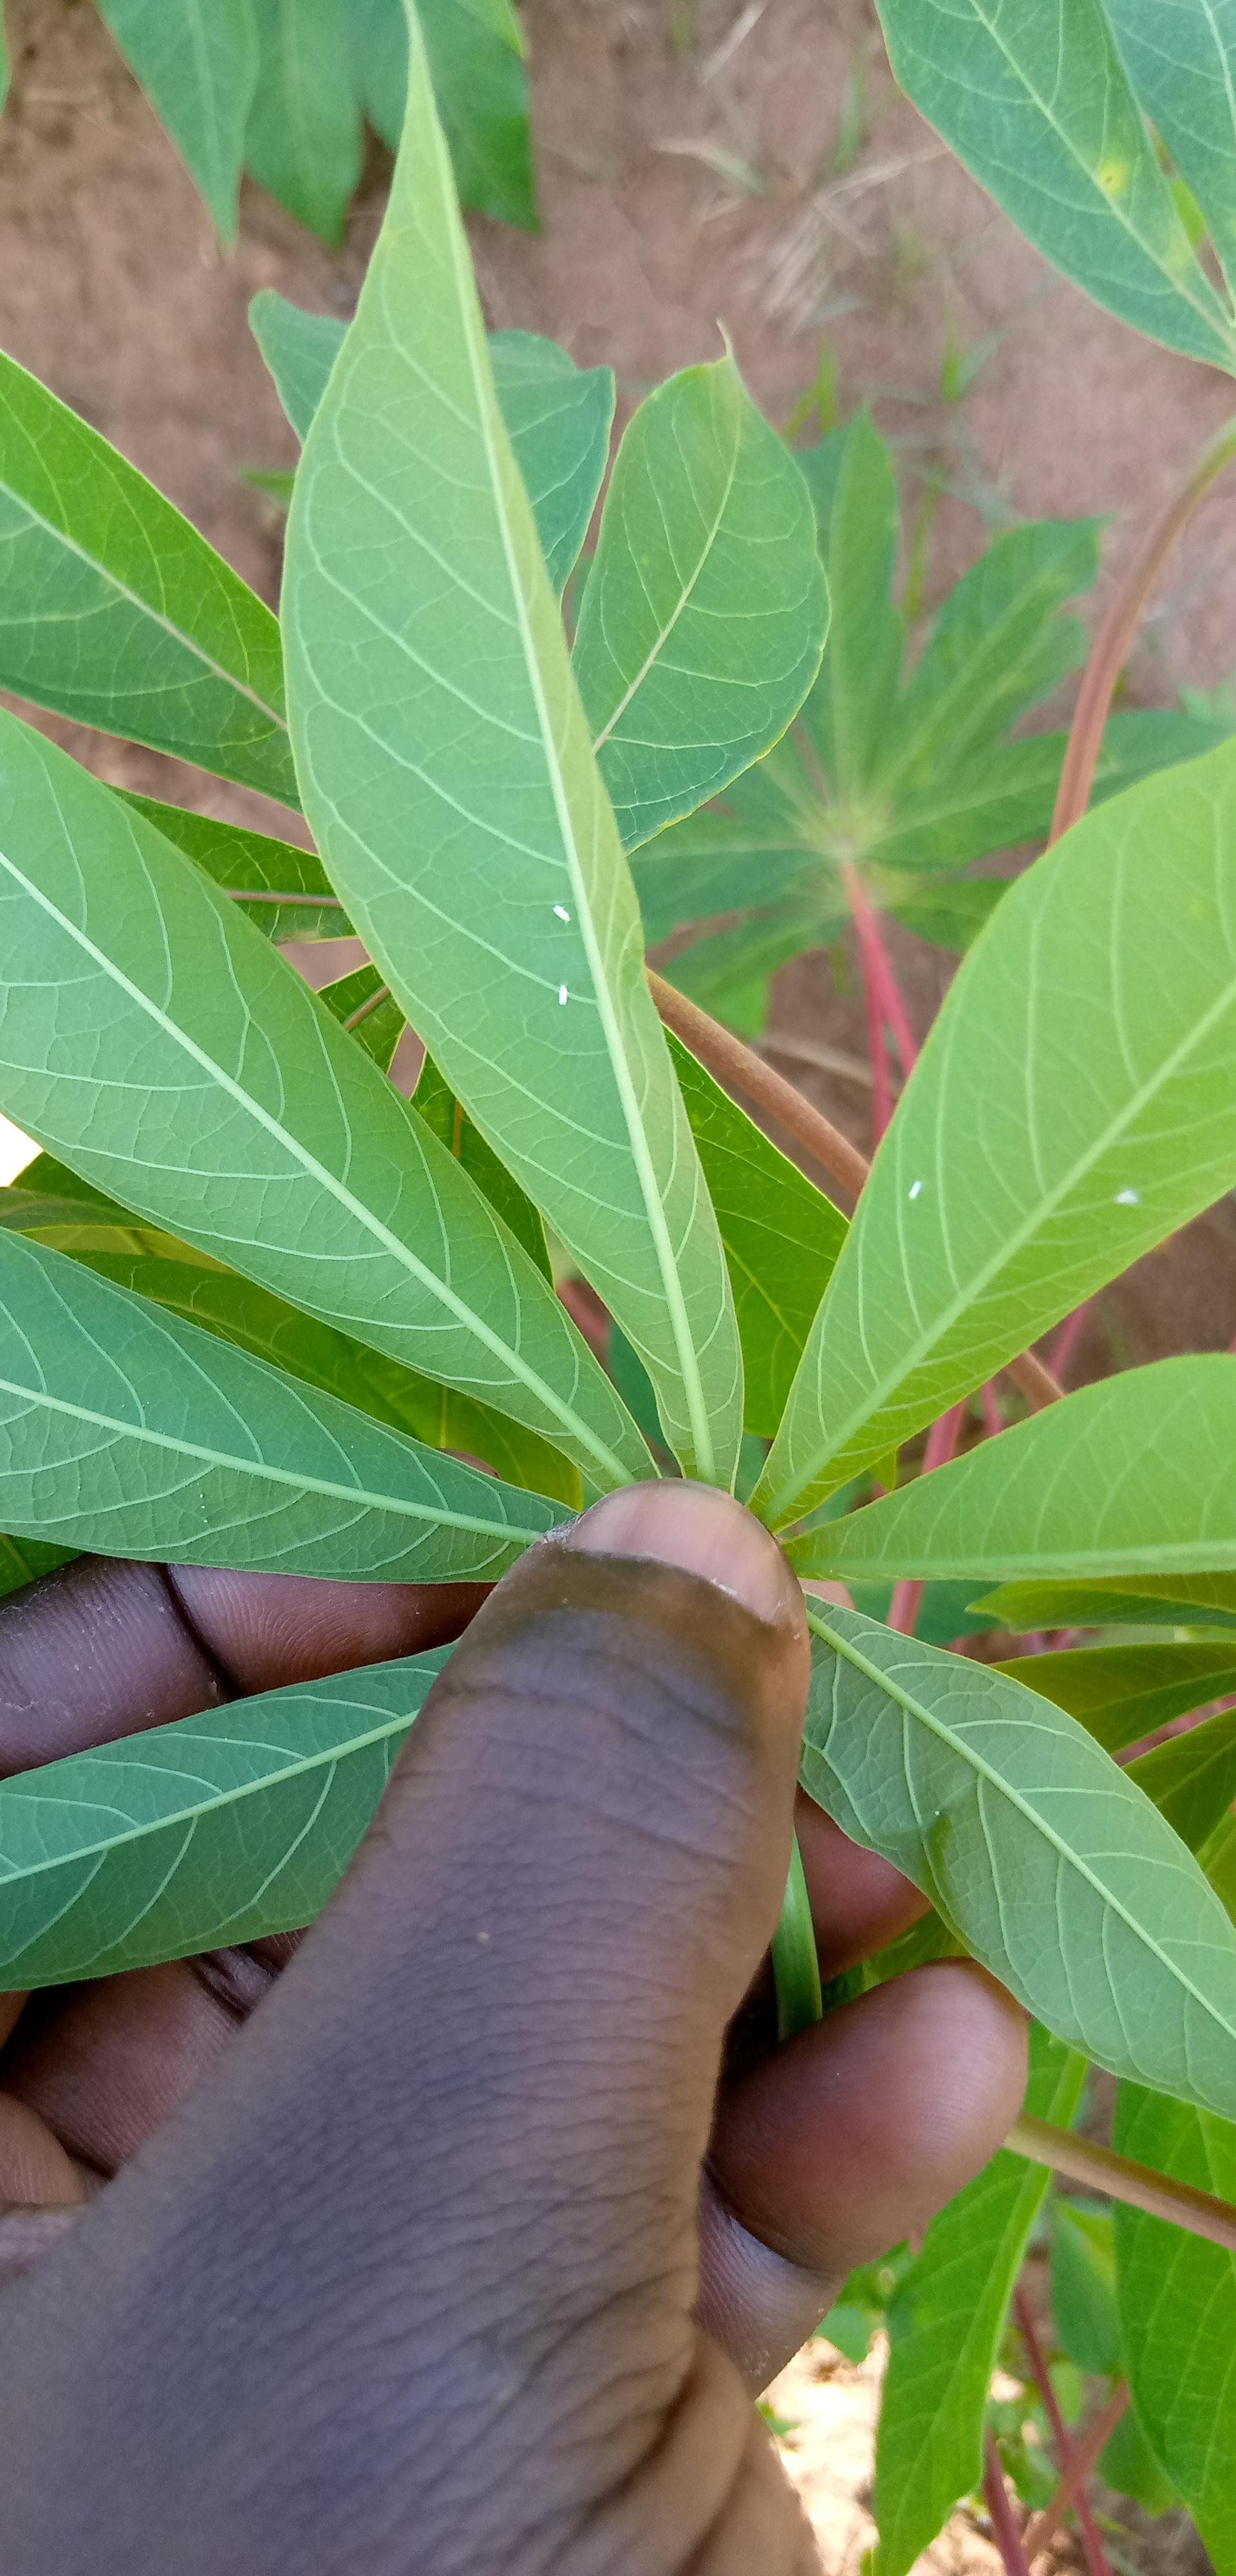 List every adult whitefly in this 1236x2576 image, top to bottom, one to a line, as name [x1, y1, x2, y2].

whitefly [551, 904, 573, 923]
whitefly [557, 982, 568, 1009]
whitefly [906, 1179, 924, 1200]
whitefly [1114, 1186, 1141, 1208]